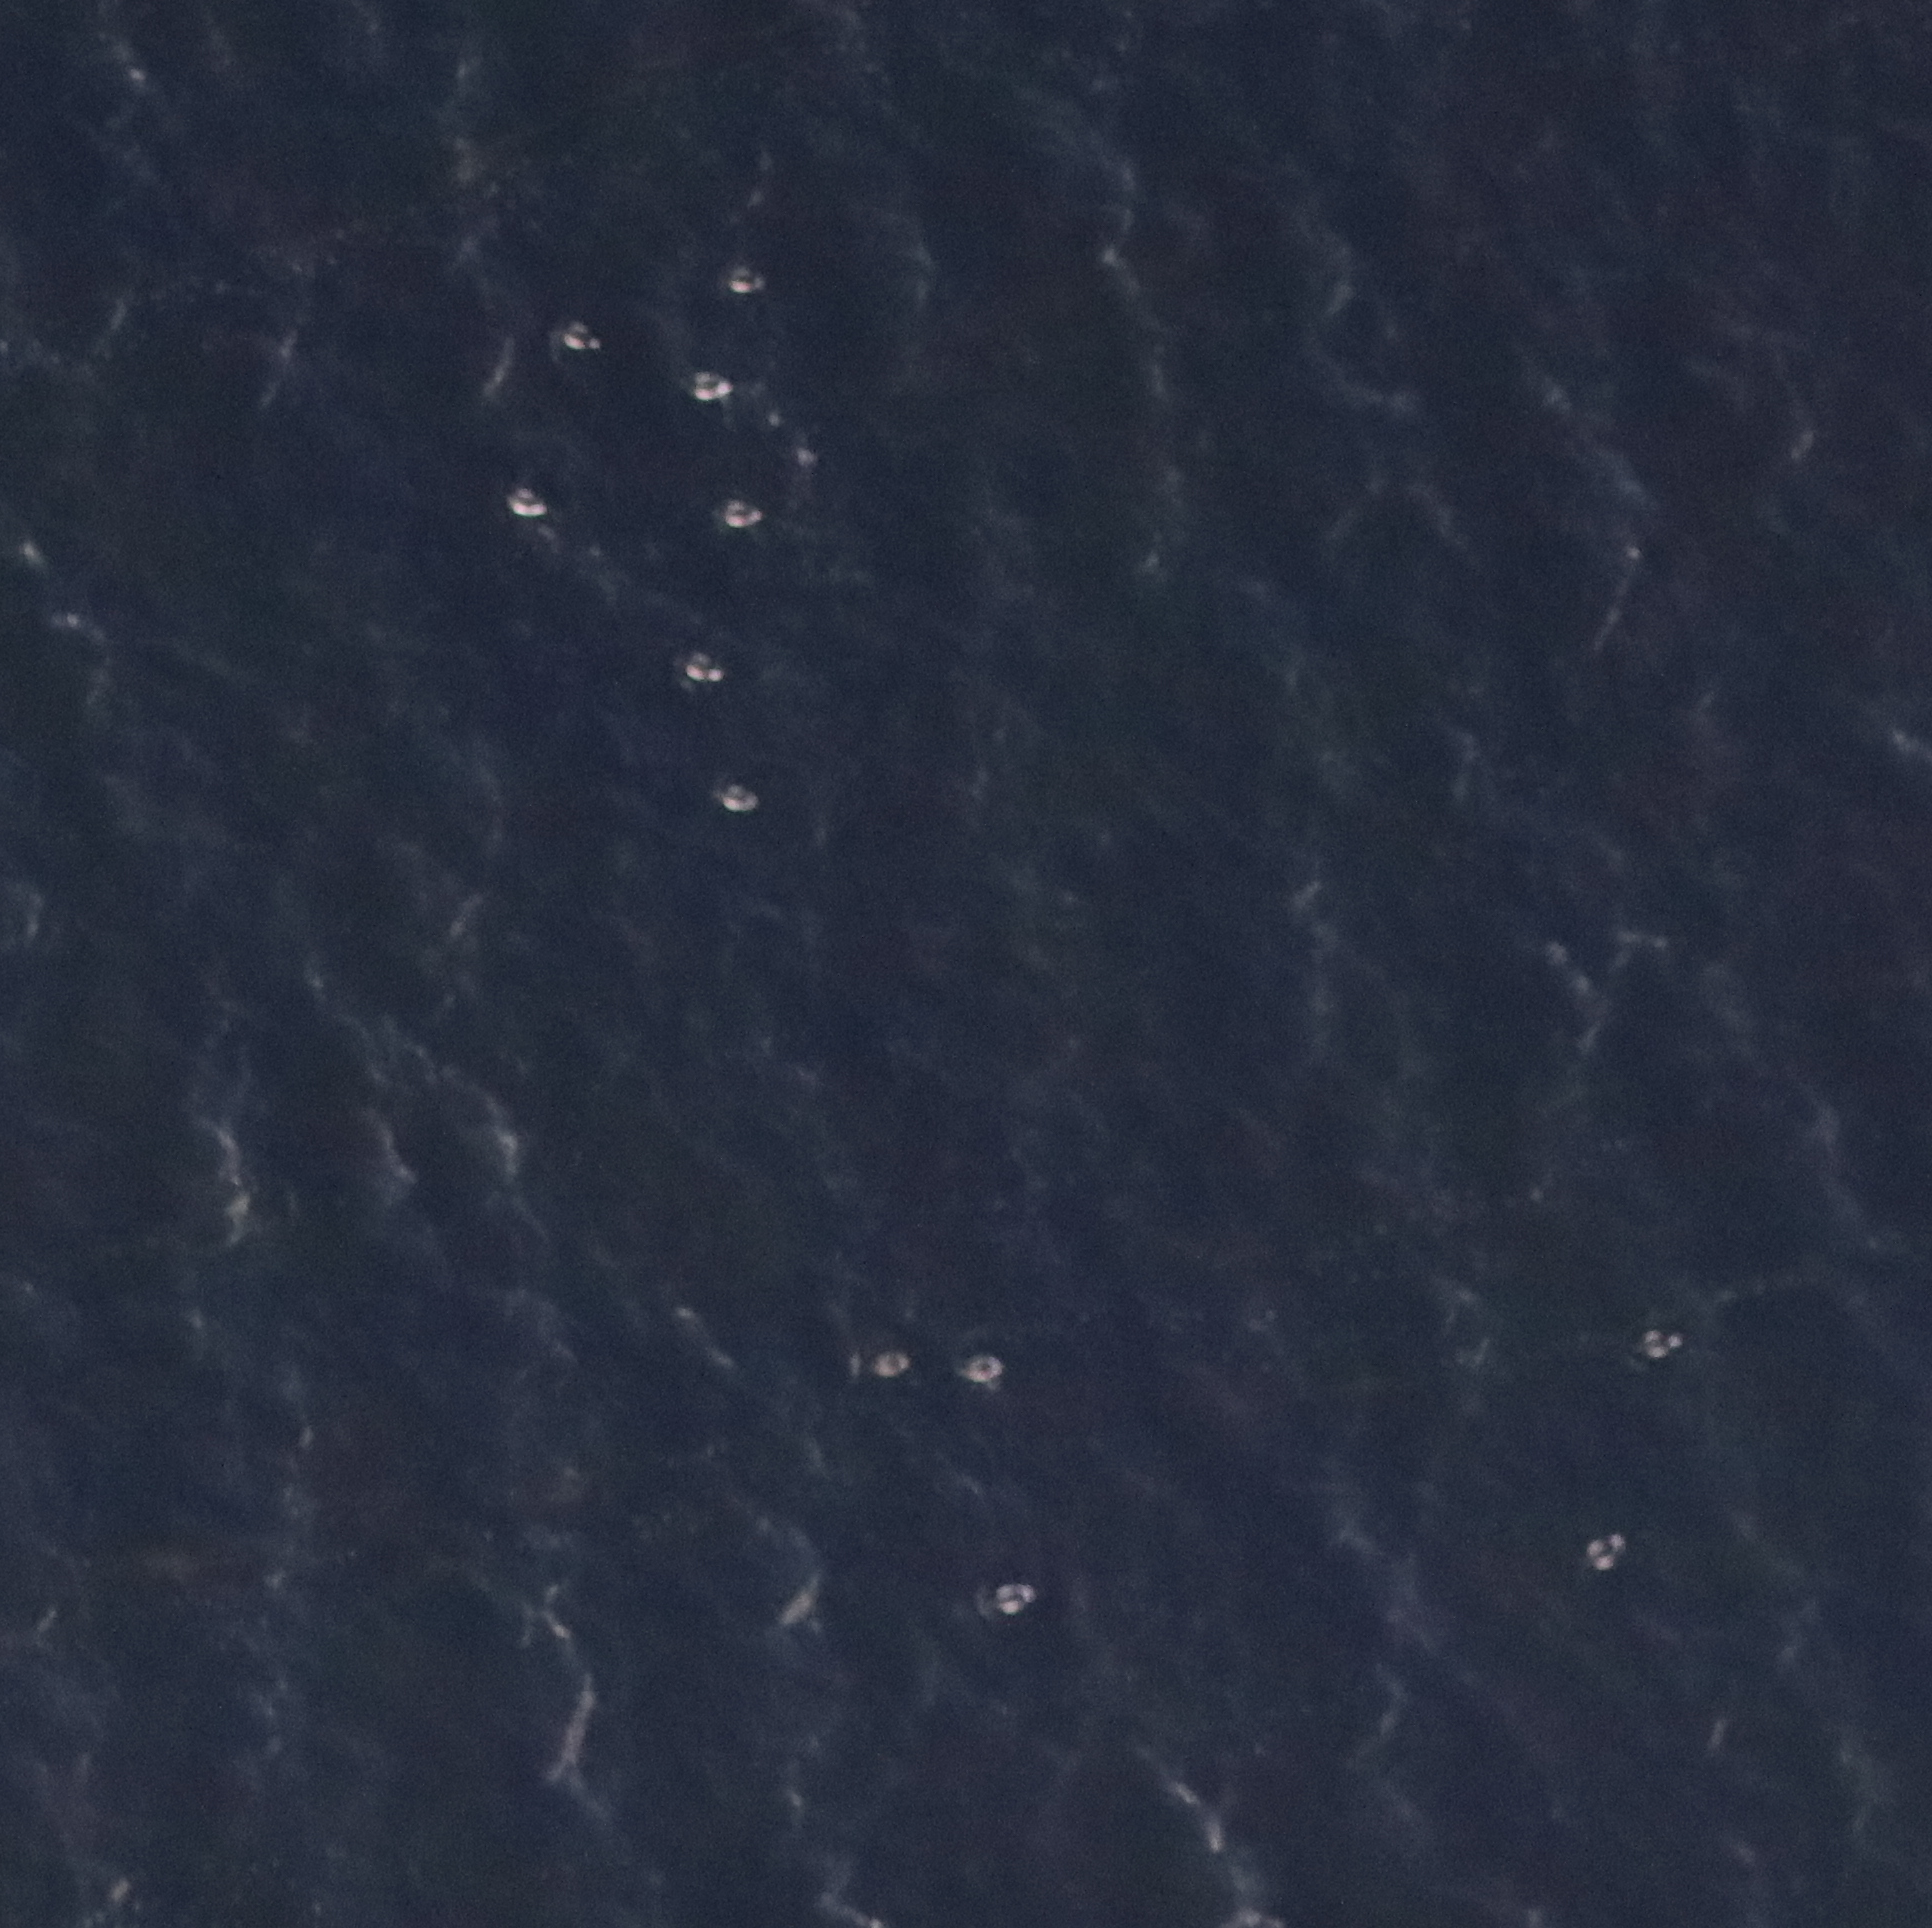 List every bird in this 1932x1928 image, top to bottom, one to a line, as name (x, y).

brant (746, 281)
brant (584, 336)
brant (704, 383)
brant (525, 503)
brant (746, 512)
brant (706, 667)
brant (746, 796)
brant (1657, 1346)
brant (893, 1362)
brant (977, 1364)
brant (1601, 1558)
brant (1012, 1592)